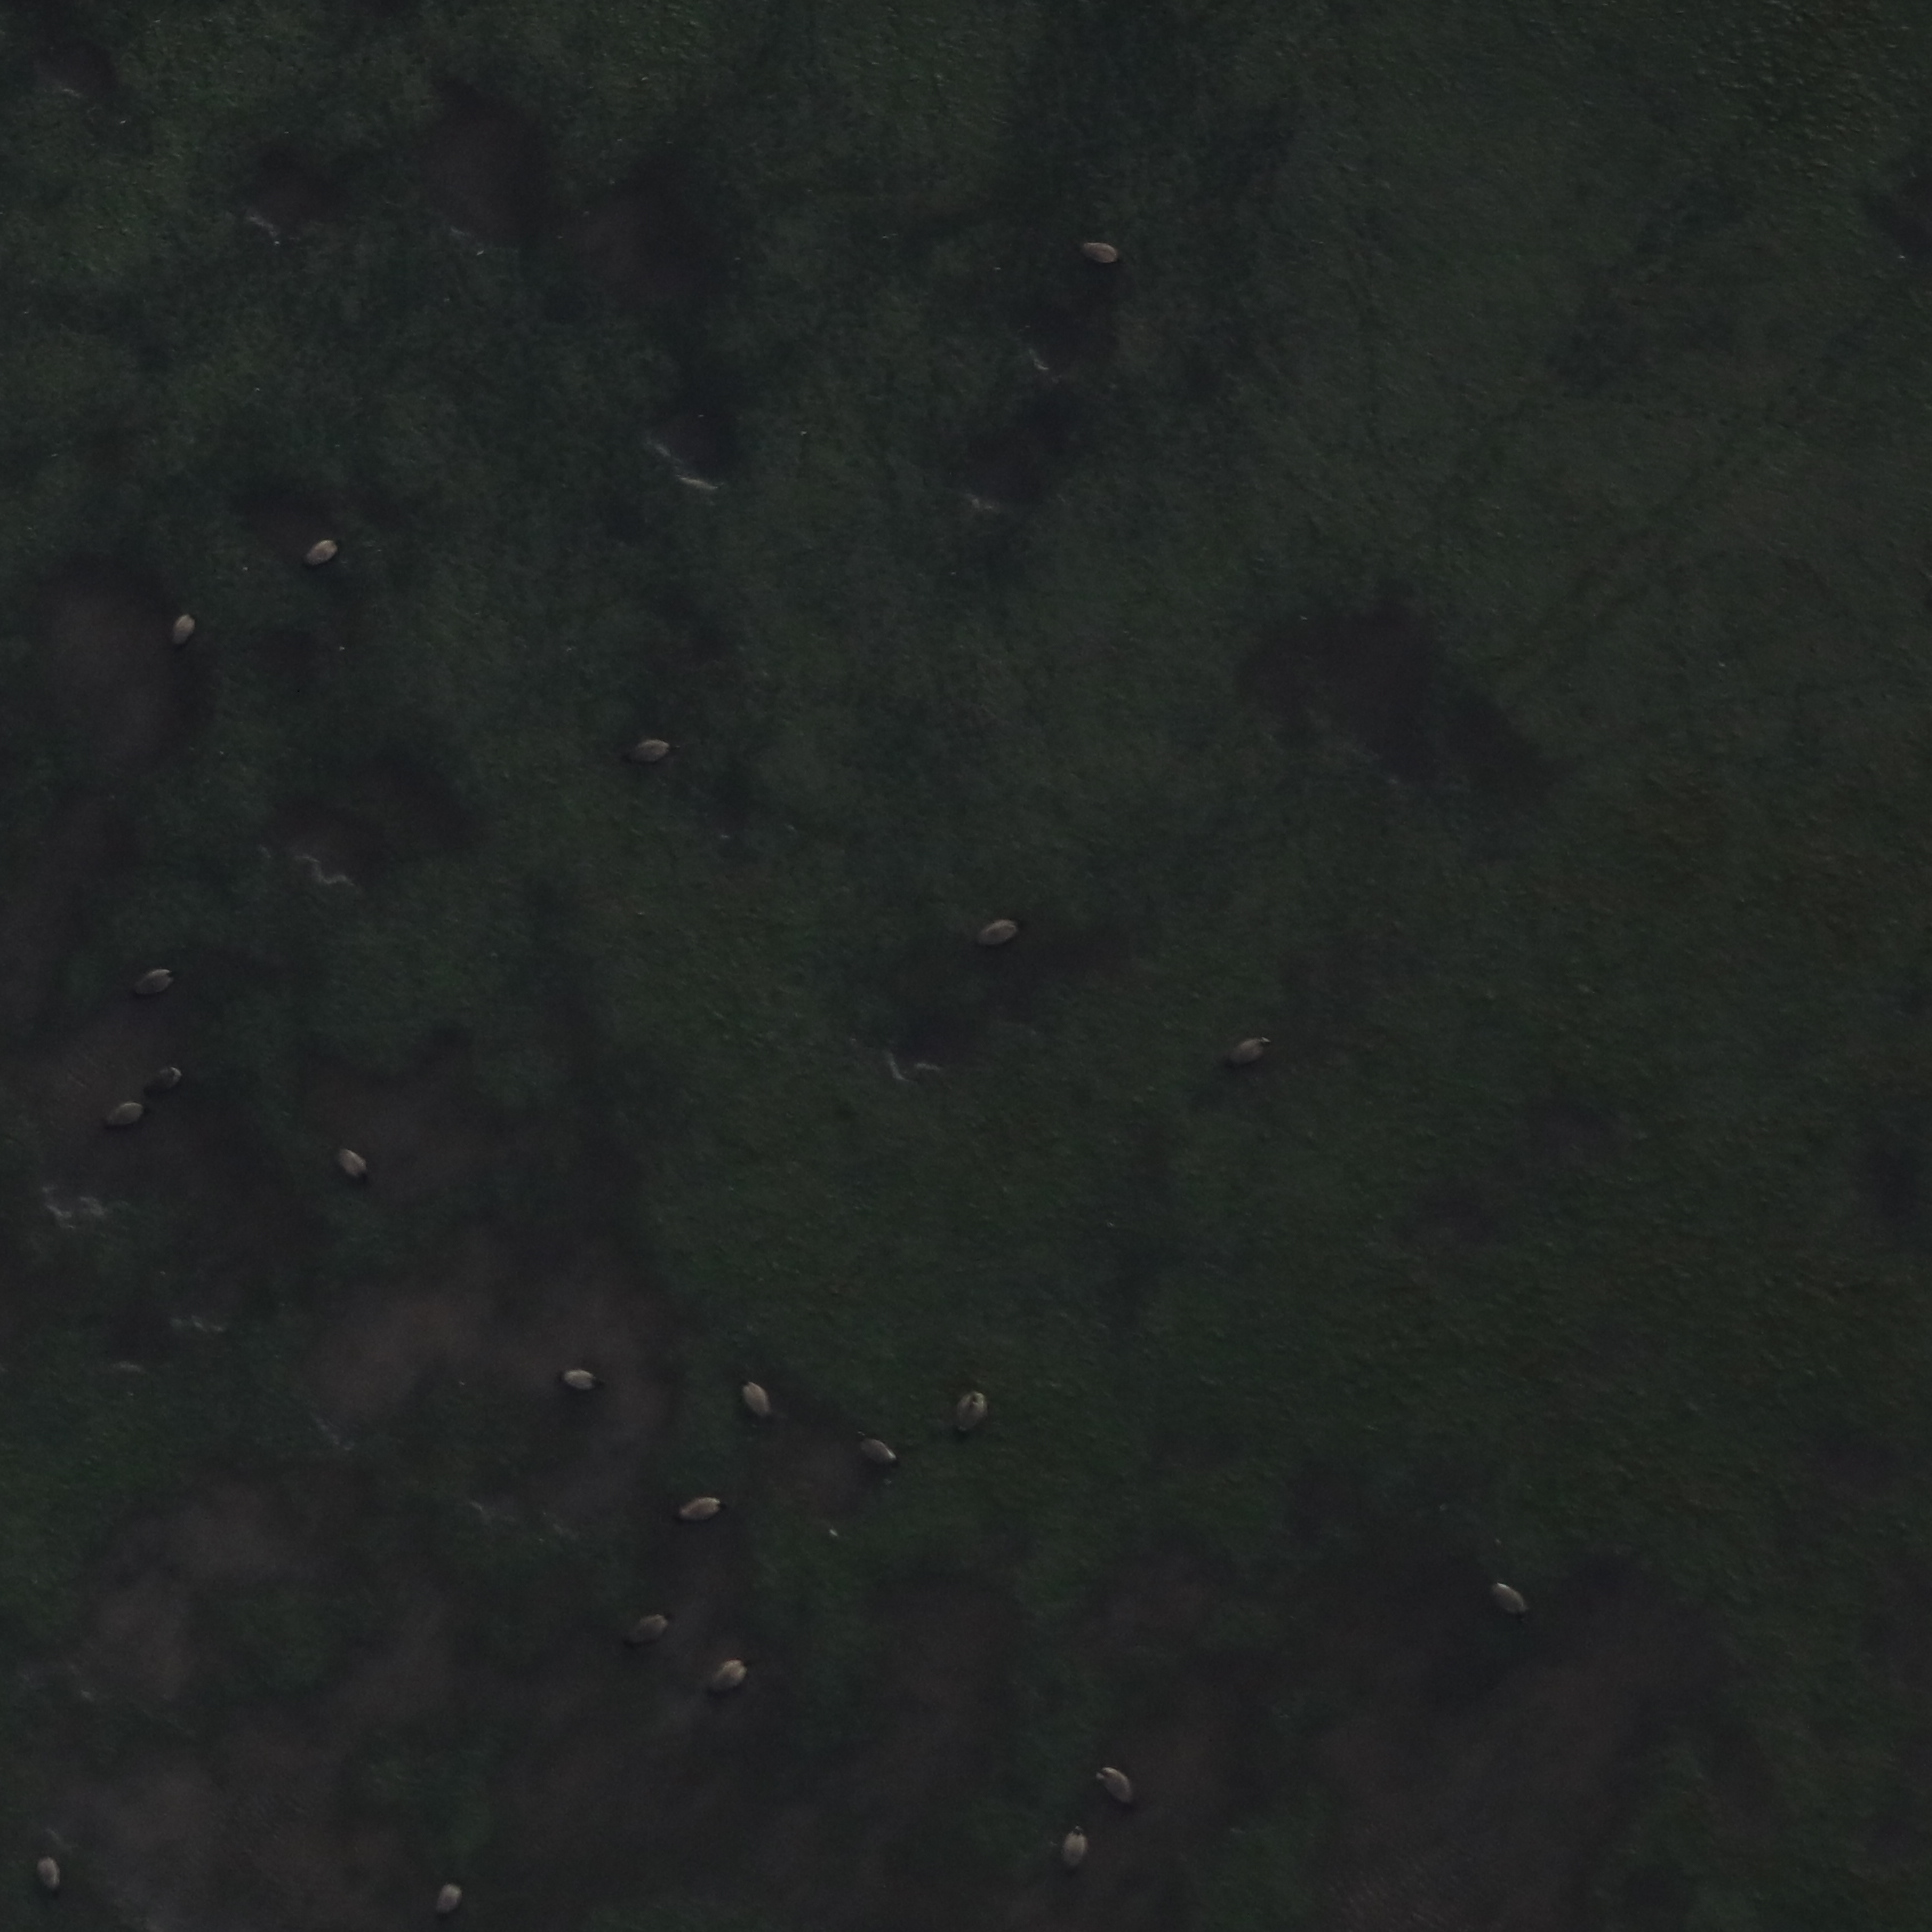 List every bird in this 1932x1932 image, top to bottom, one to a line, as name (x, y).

Canada goose (1103, 246)
Canada goose (321, 553)
Canada goose (183, 626)
Canada goose (651, 751)
Canada goose (998, 933)
Canada goose (156, 976)
Canada goose (1248, 1050)
Canada goose (174, 1078)
Canada goose (121, 1116)
Canada goose (353, 1165)
Canada goose (579, 1384)
Canada goose (757, 1401)
Canada goose (970, 1412)
Canada goose (878, 1452)
Canada goose (700, 1508)
Canada goose (1515, 1602)
Canada goose (649, 1628)
Canada goose (731, 1676)
Canada goose (1116, 1787)
Canada goose (1076, 1853)
Canada goose (51, 1872)
Canada goose (459, 1901)